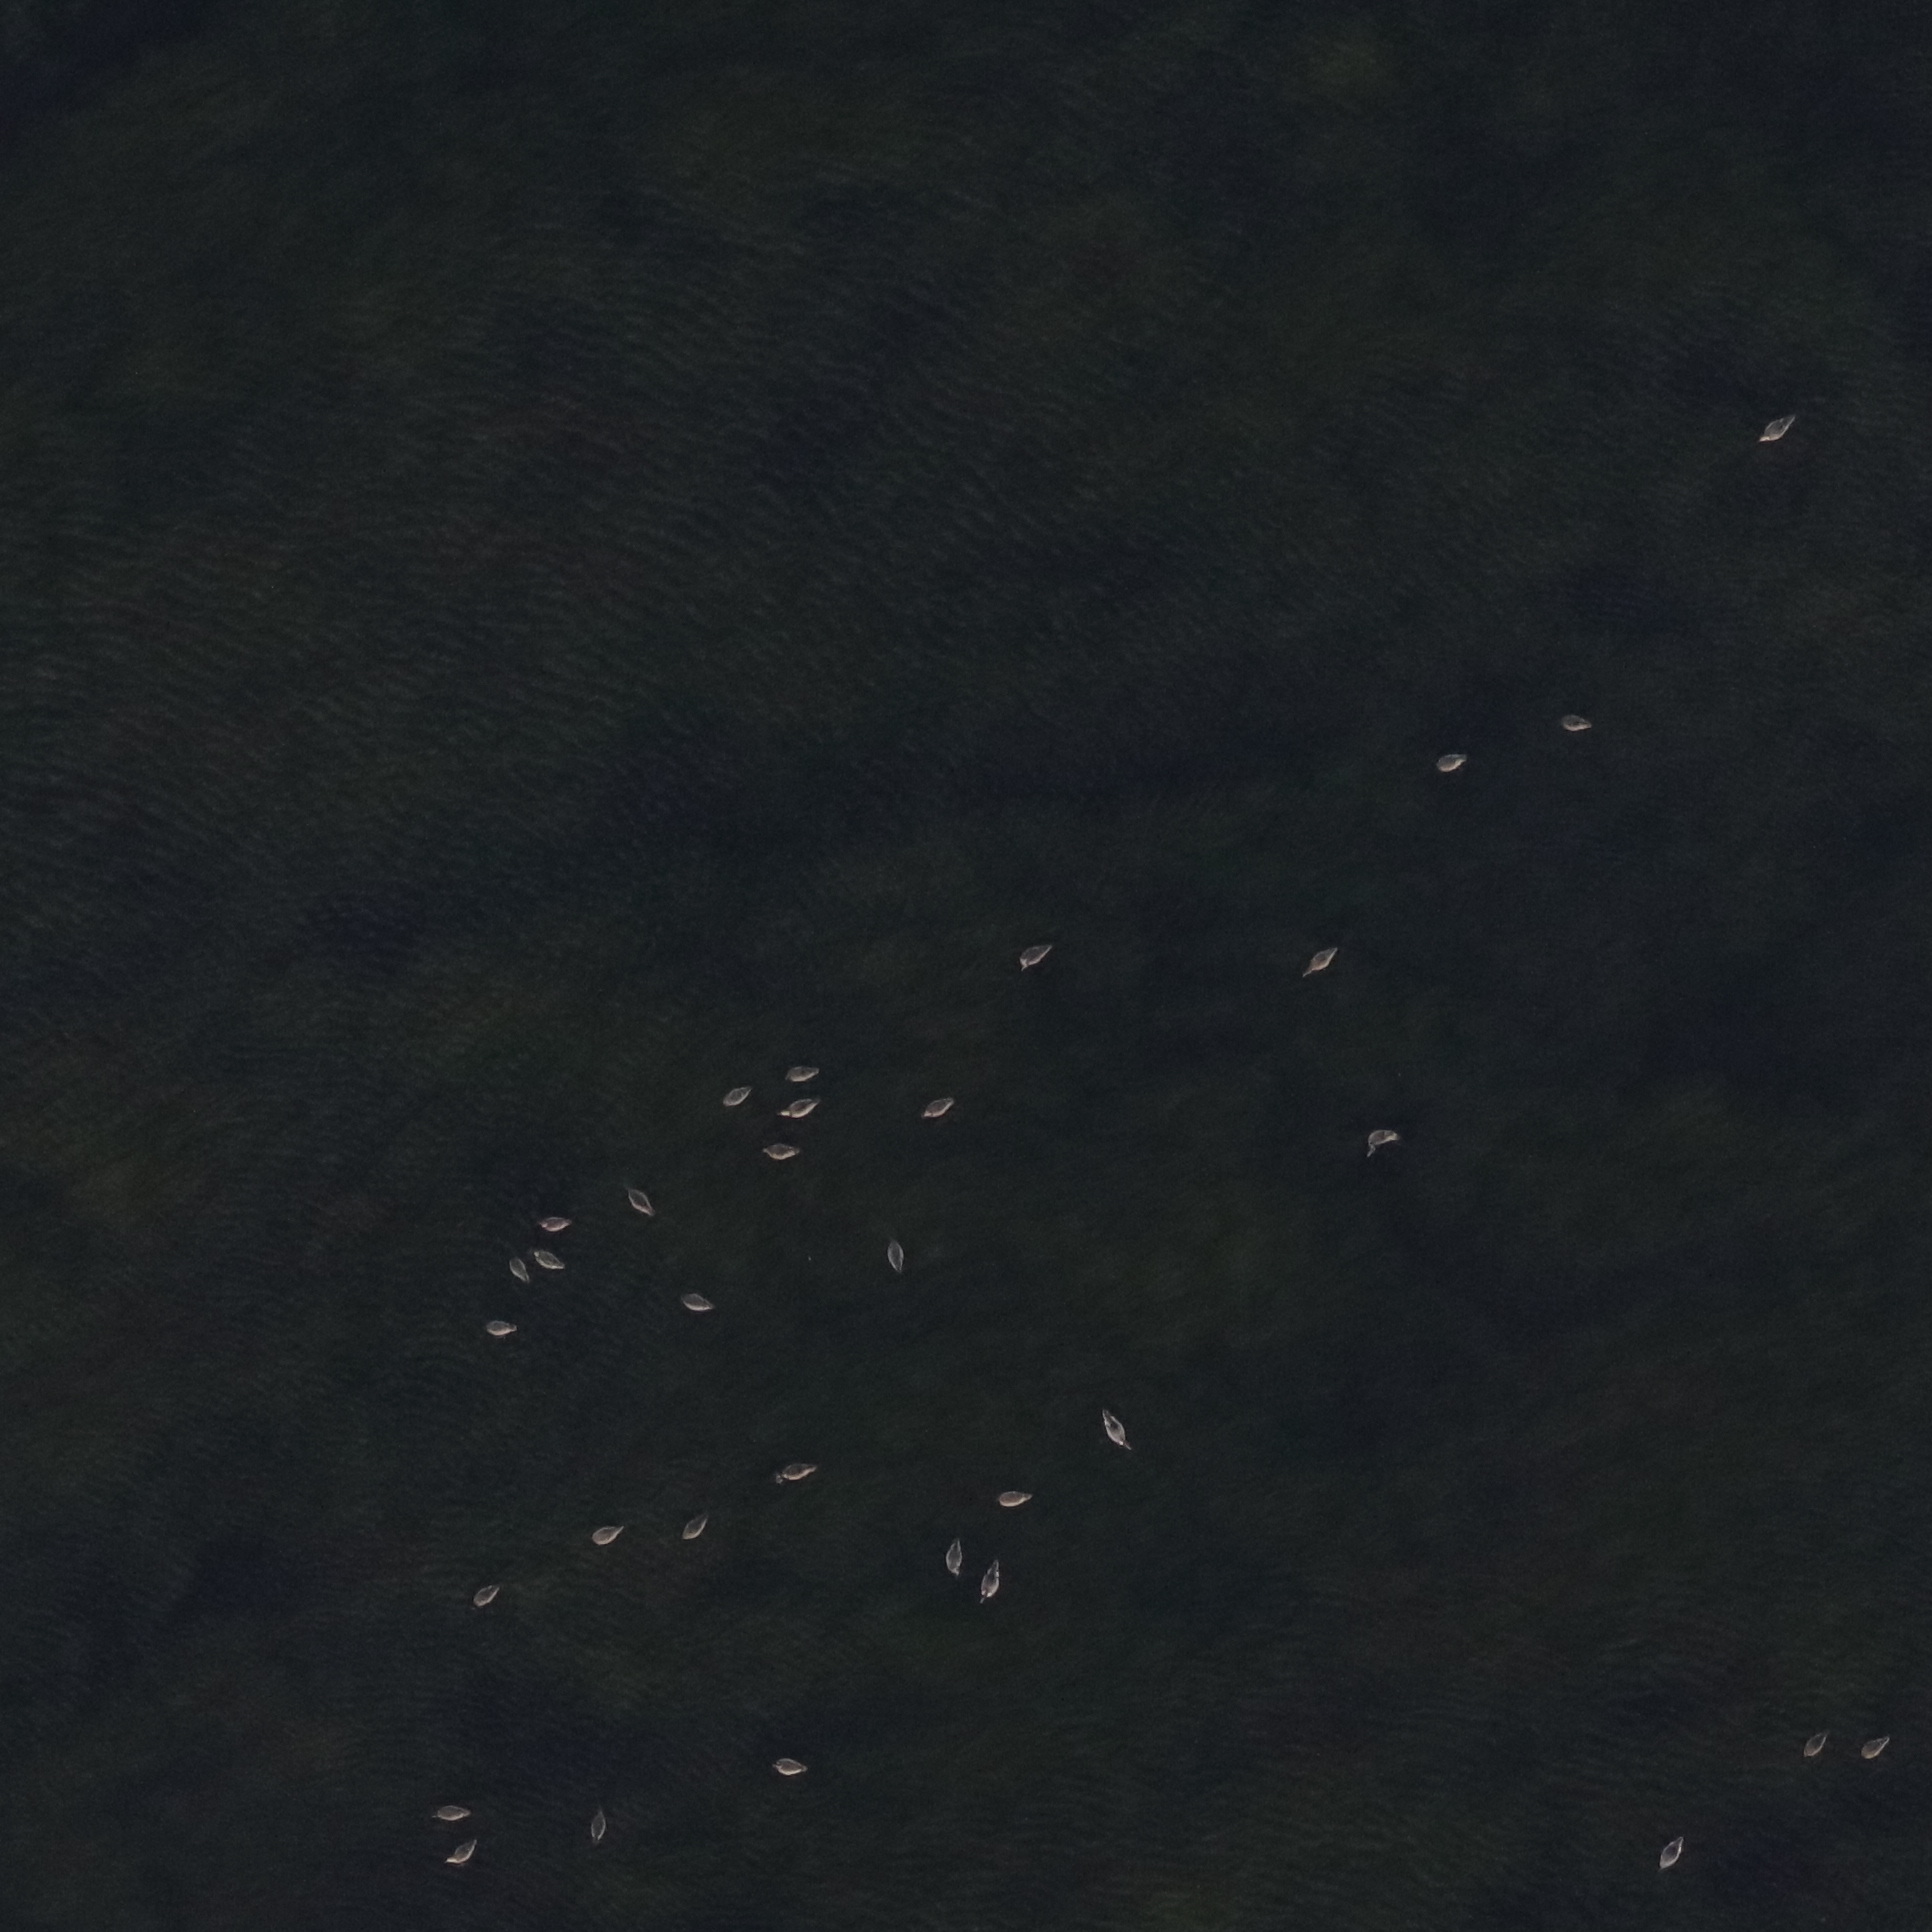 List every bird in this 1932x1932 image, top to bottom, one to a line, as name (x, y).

other bird (1773, 430)
other bird (1576, 724)
other bird (1450, 760)
other bird (1035, 956)
other bird (1321, 962)
other bird (798, 1072)
other bird (735, 1098)
other bird (801, 1105)
other bird (934, 1110)
other bird (1376, 1138)
other bird (782, 1147)
other bird (640, 1202)
other bird (556, 1223)
other bird (899, 1259)
other bird (547, 1262)
other bird (515, 1269)
other bird (694, 1296)
other bird (500, 1329)
other bird (1113, 1433)
other bird (792, 1475)
other bird (1011, 1497)
other bird (691, 1535)
other bird (607, 1536)
other bird (949, 1556)
other bird (985, 1578)
other bird (485, 1588)
other bird (1815, 1747)
other bird (1874, 1750)
other bird (790, 1765)
other bird (453, 1810)
other bird (597, 1828)
other bird (1669, 1852)
other bird (462, 1855)